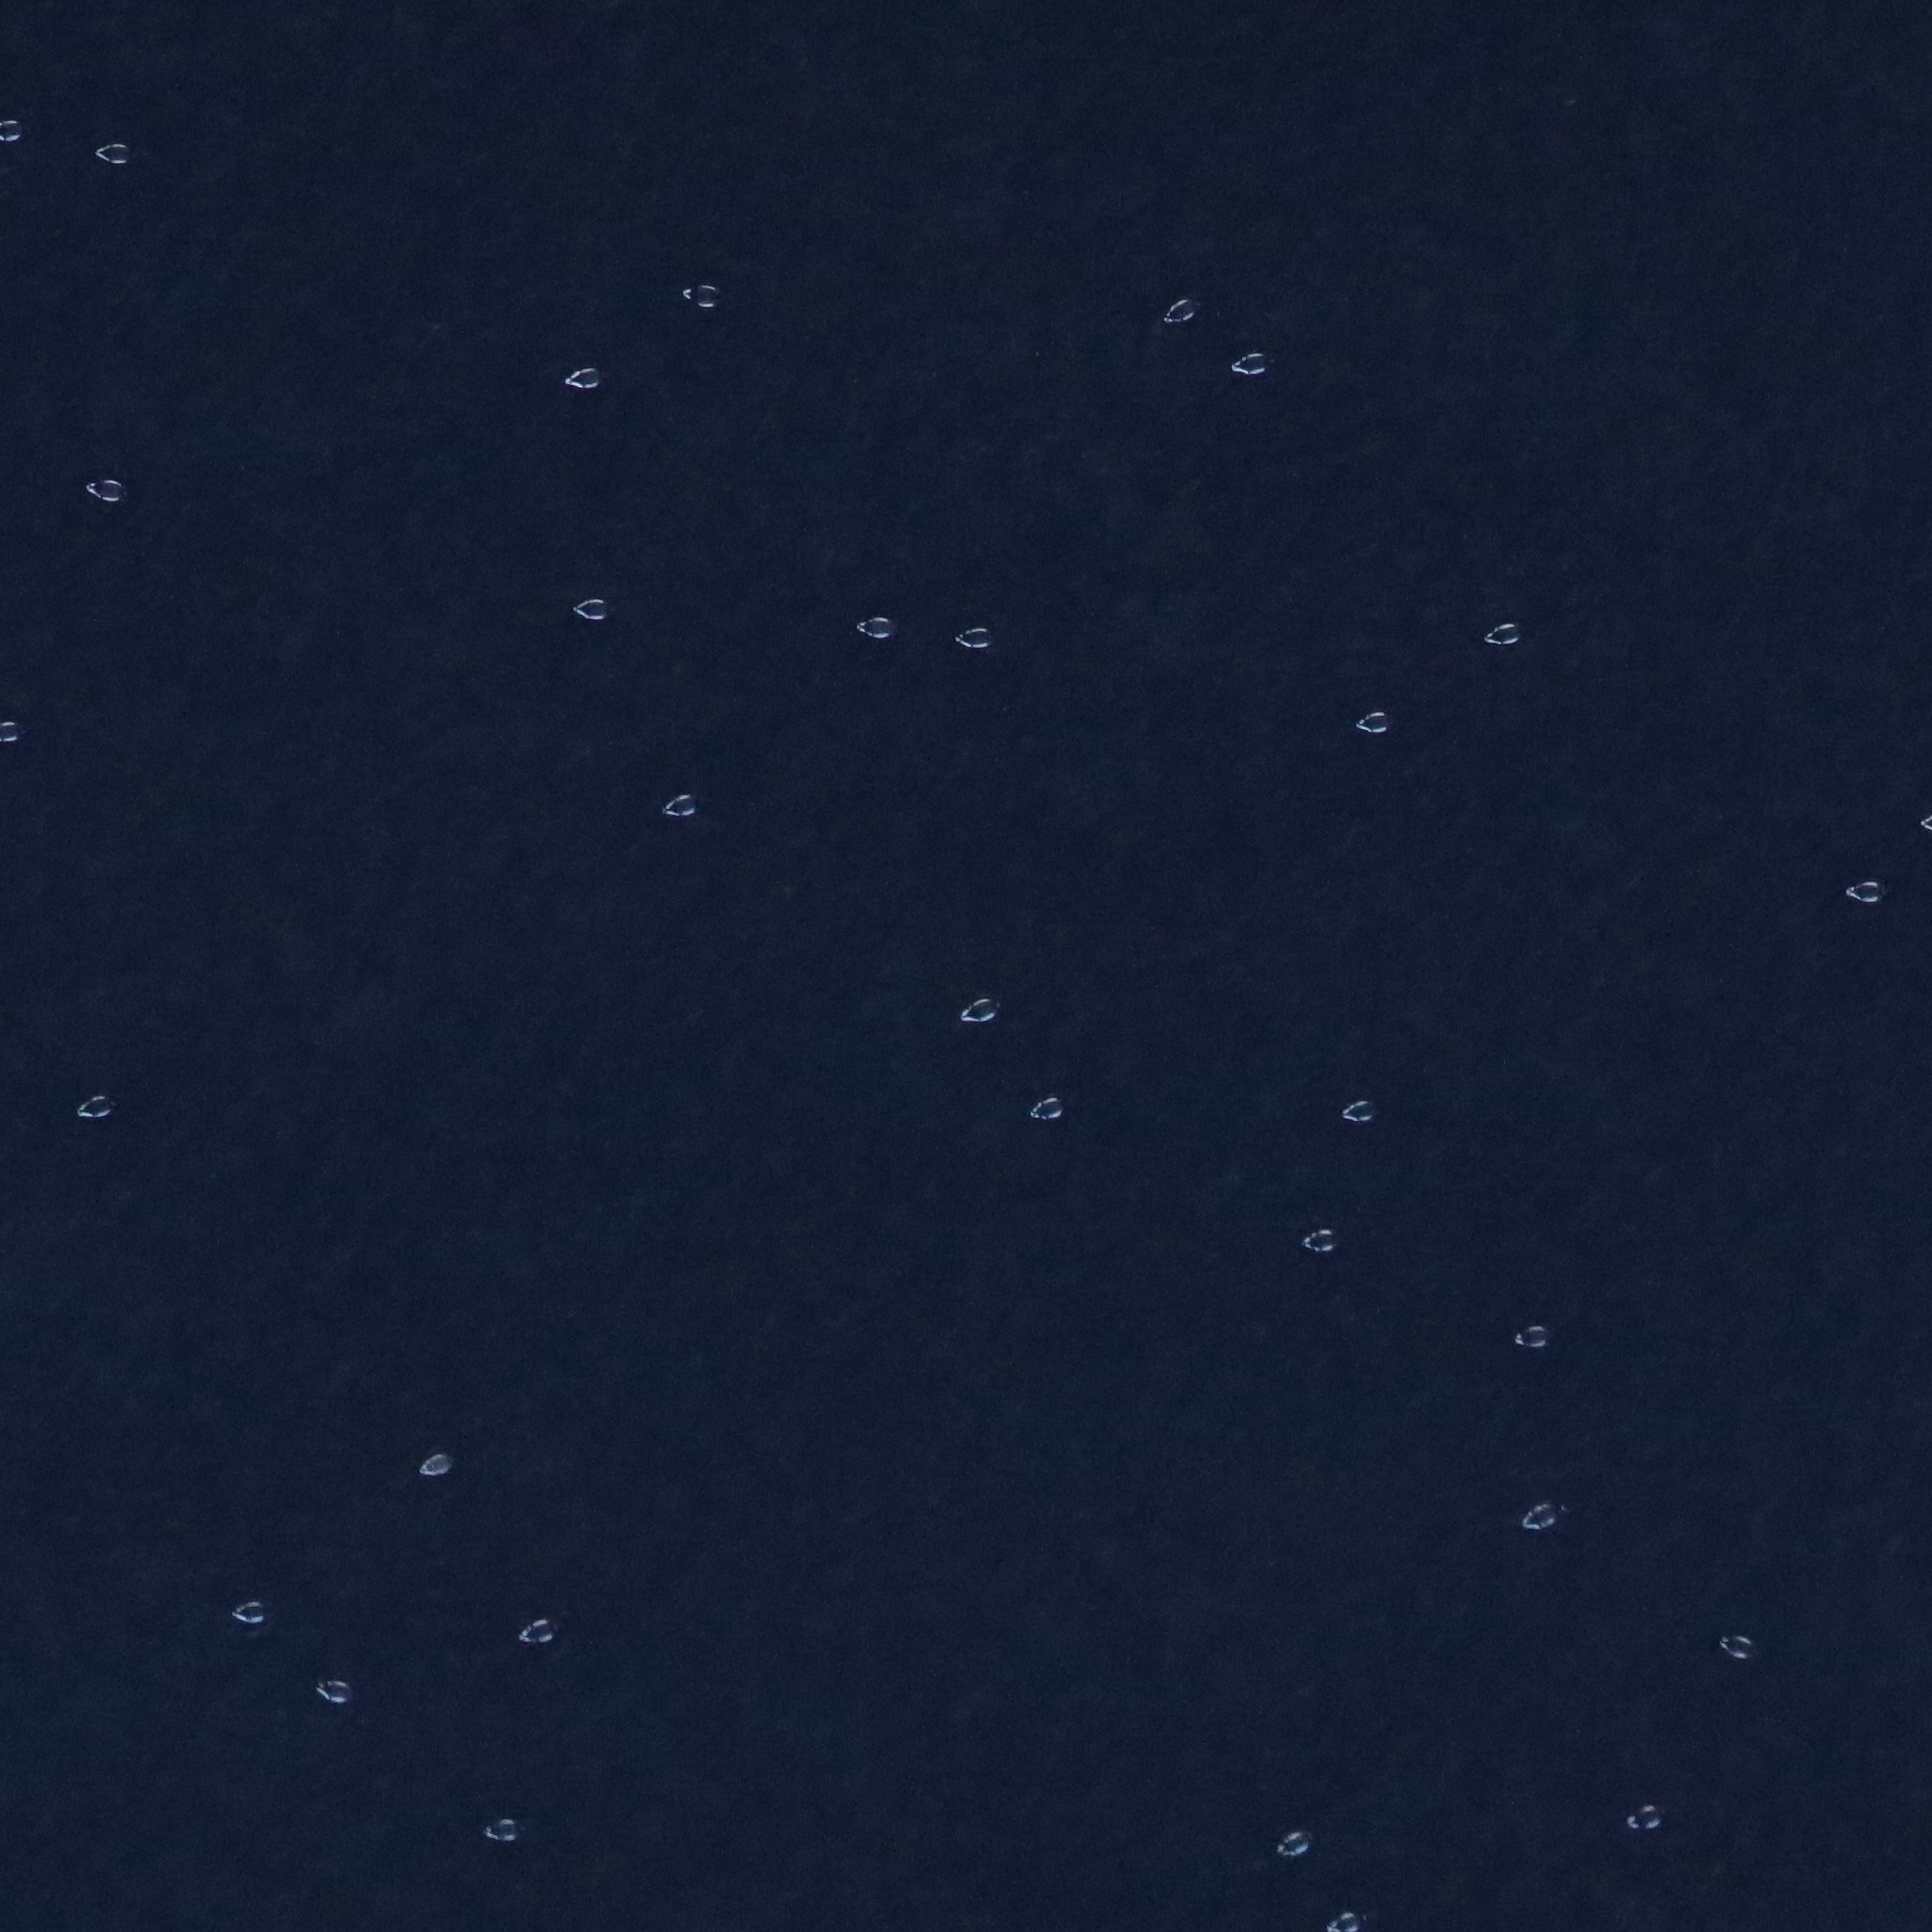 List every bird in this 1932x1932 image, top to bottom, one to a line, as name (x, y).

brant (7, 131)
brant (118, 155)
brant (705, 296)
brant (1183, 312)
brant (1253, 366)
brant (588, 380)
brant (109, 490)
brant (596, 611)
brant (879, 629)
brant (1505, 634)
brant (976, 639)
brant (1374, 723)
brant (6, 733)
brant (684, 806)
brant (1866, 893)
brant (982, 1010)
brant (99, 1107)
brant (1049, 1108)
brant (1357, 1108)
brant (1323, 1239)
brant (1534, 1339)
brant (436, 1465)
brant (1540, 1517)
brant (254, 1608)
brant (542, 1633)
brant (1737, 1646)
brant (336, 1692)
brant (1647, 1819)
brant (504, 1828)
brant (1296, 1845)
brant (1345, 1924)